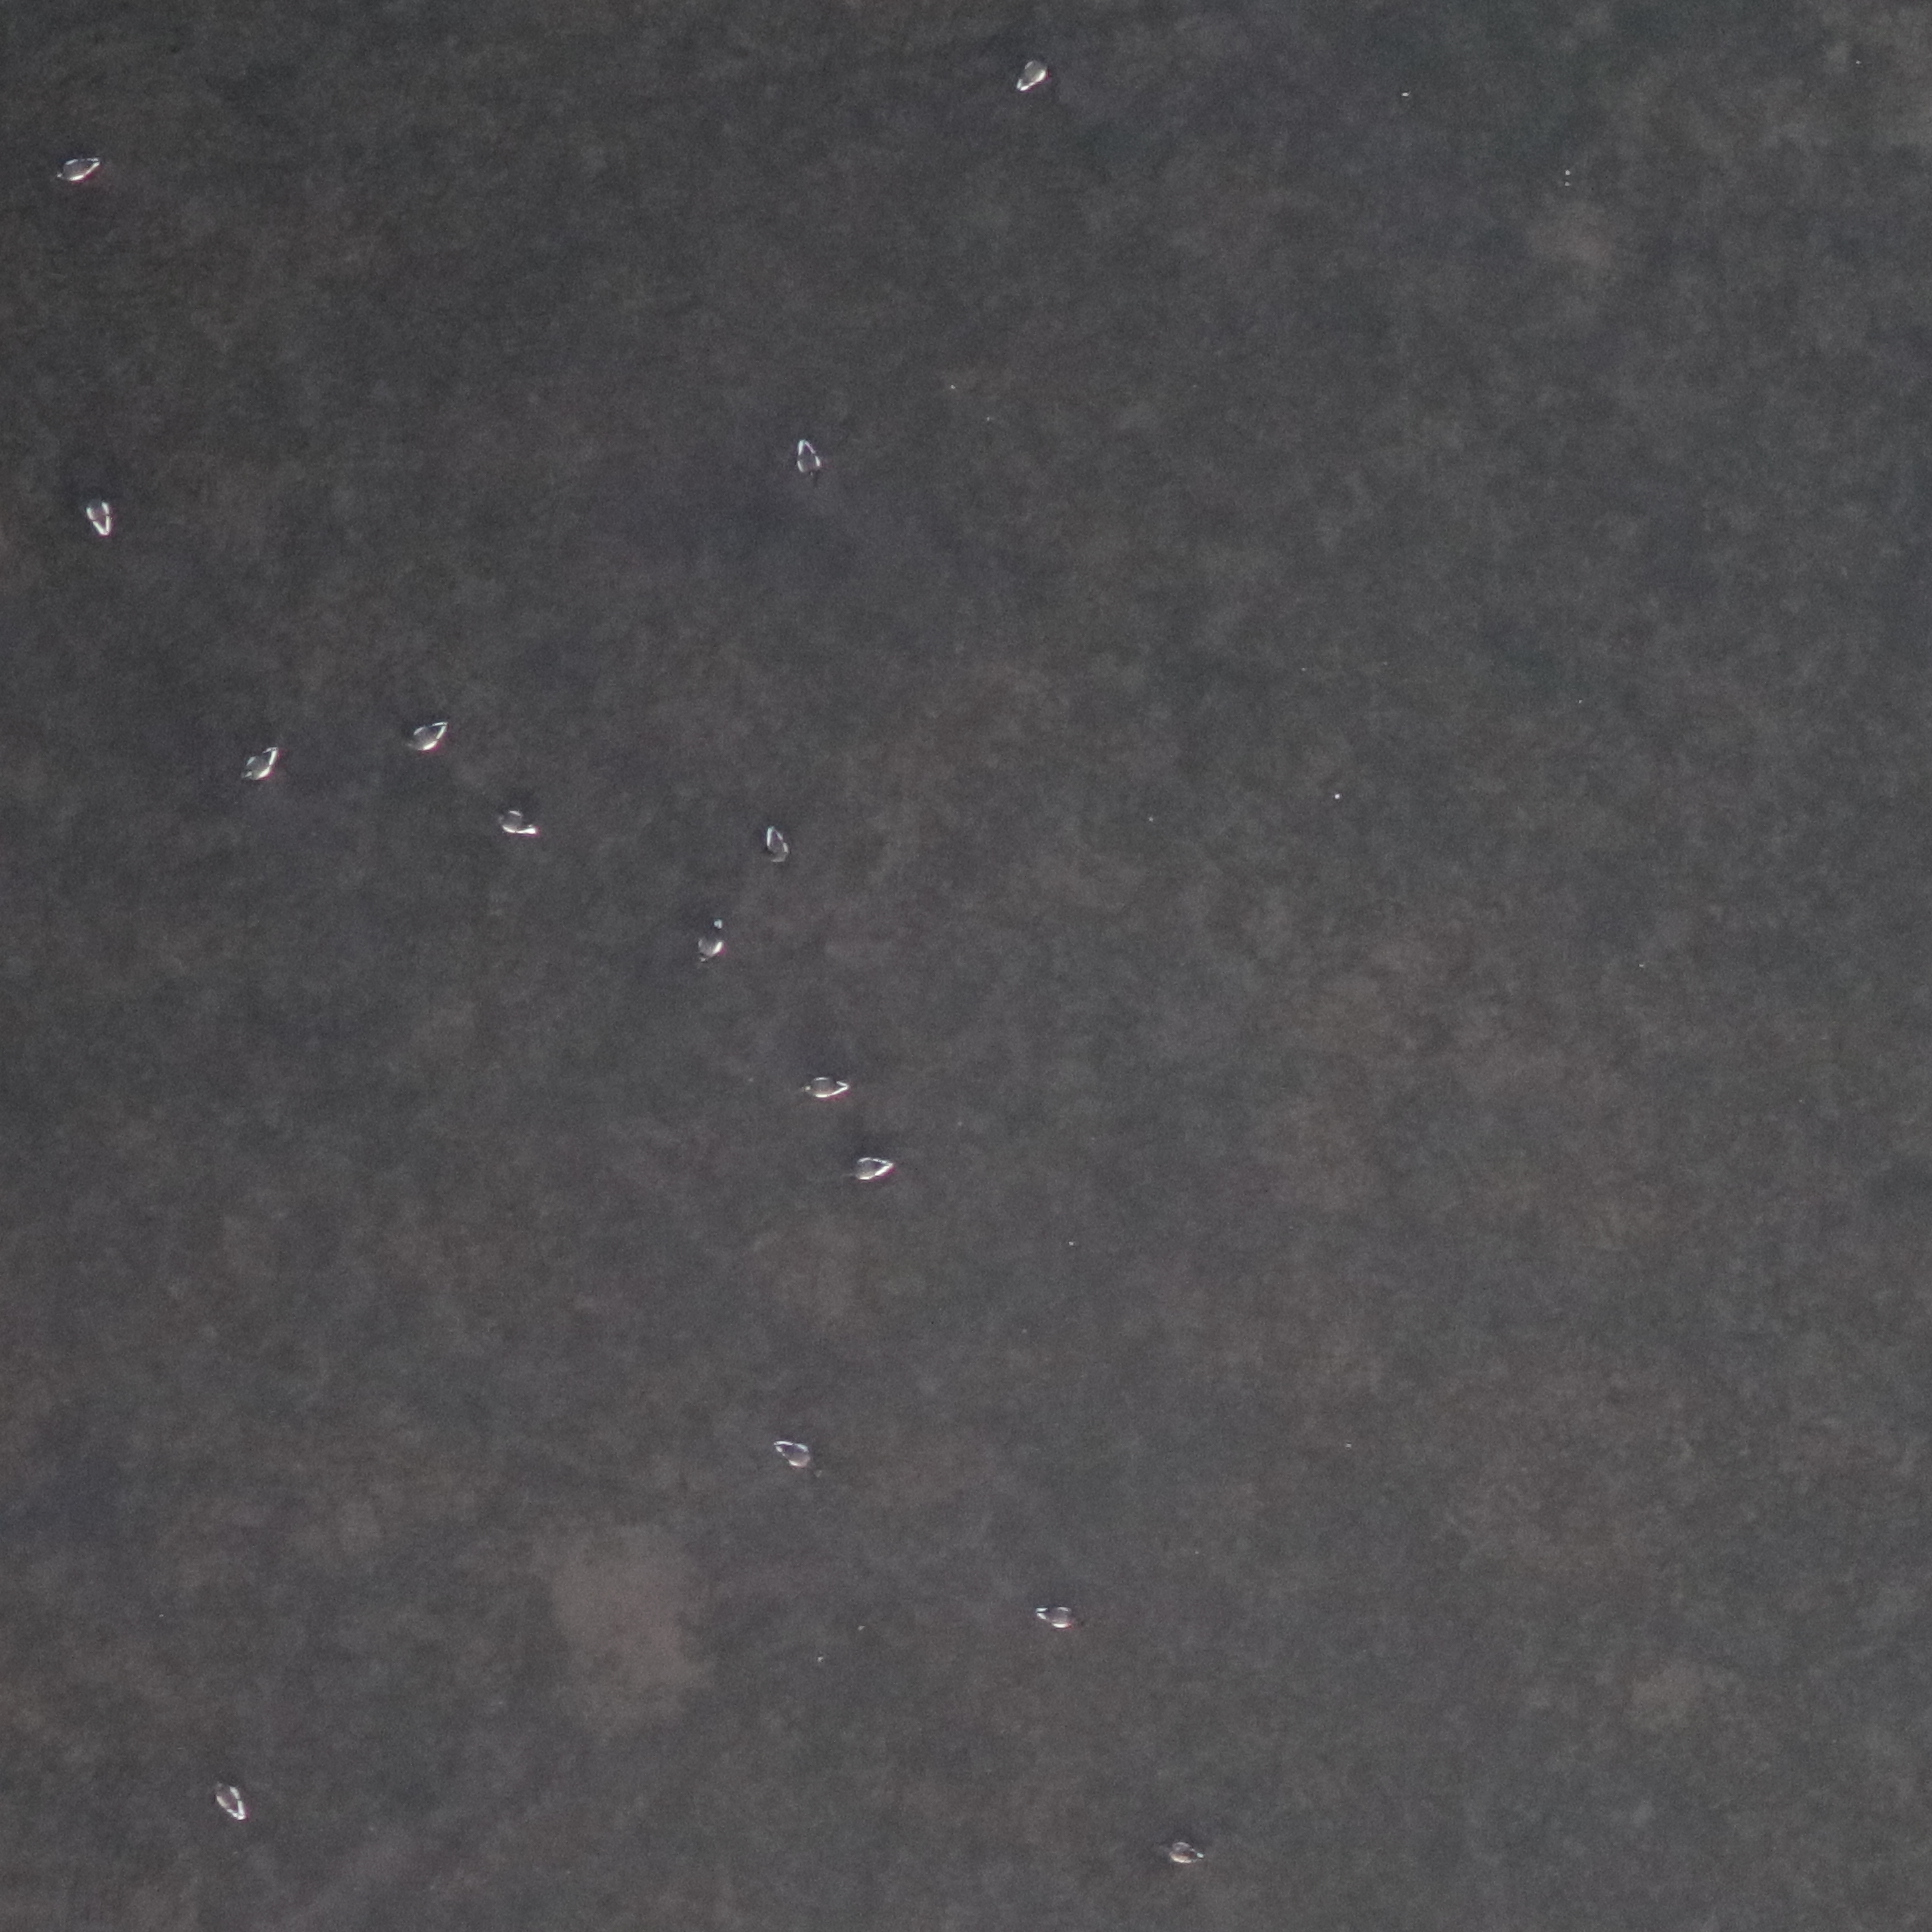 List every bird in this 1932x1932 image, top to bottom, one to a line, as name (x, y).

brant (1033, 73)
brant (76, 169)
brant (806, 460)
brant (99, 515)
brant (427, 737)
brant (259, 765)
brant (516, 822)
brant (776, 846)
brant (710, 943)
brant (824, 1088)
brant (867, 1168)
brant (797, 1454)
brant (1061, 1616)
brant (229, 1800)
brant (1183, 1852)